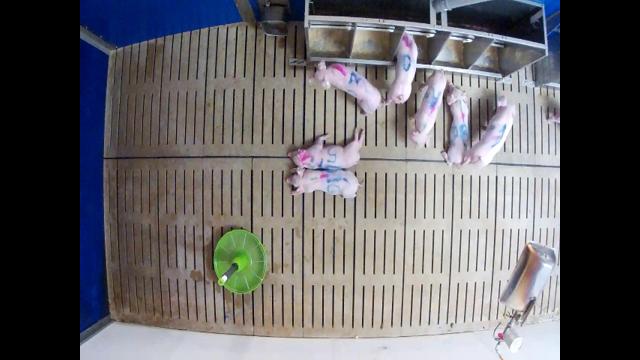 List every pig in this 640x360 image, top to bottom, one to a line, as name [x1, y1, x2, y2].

pig [386, 33, 418, 106]
pig [307, 60, 382, 117]
pig [409, 69, 447, 149]
pig [440, 80, 472, 167]
pig [469, 95, 516, 169]
pig [288, 130, 363, 169]
pig [285, 167, 365, 199]